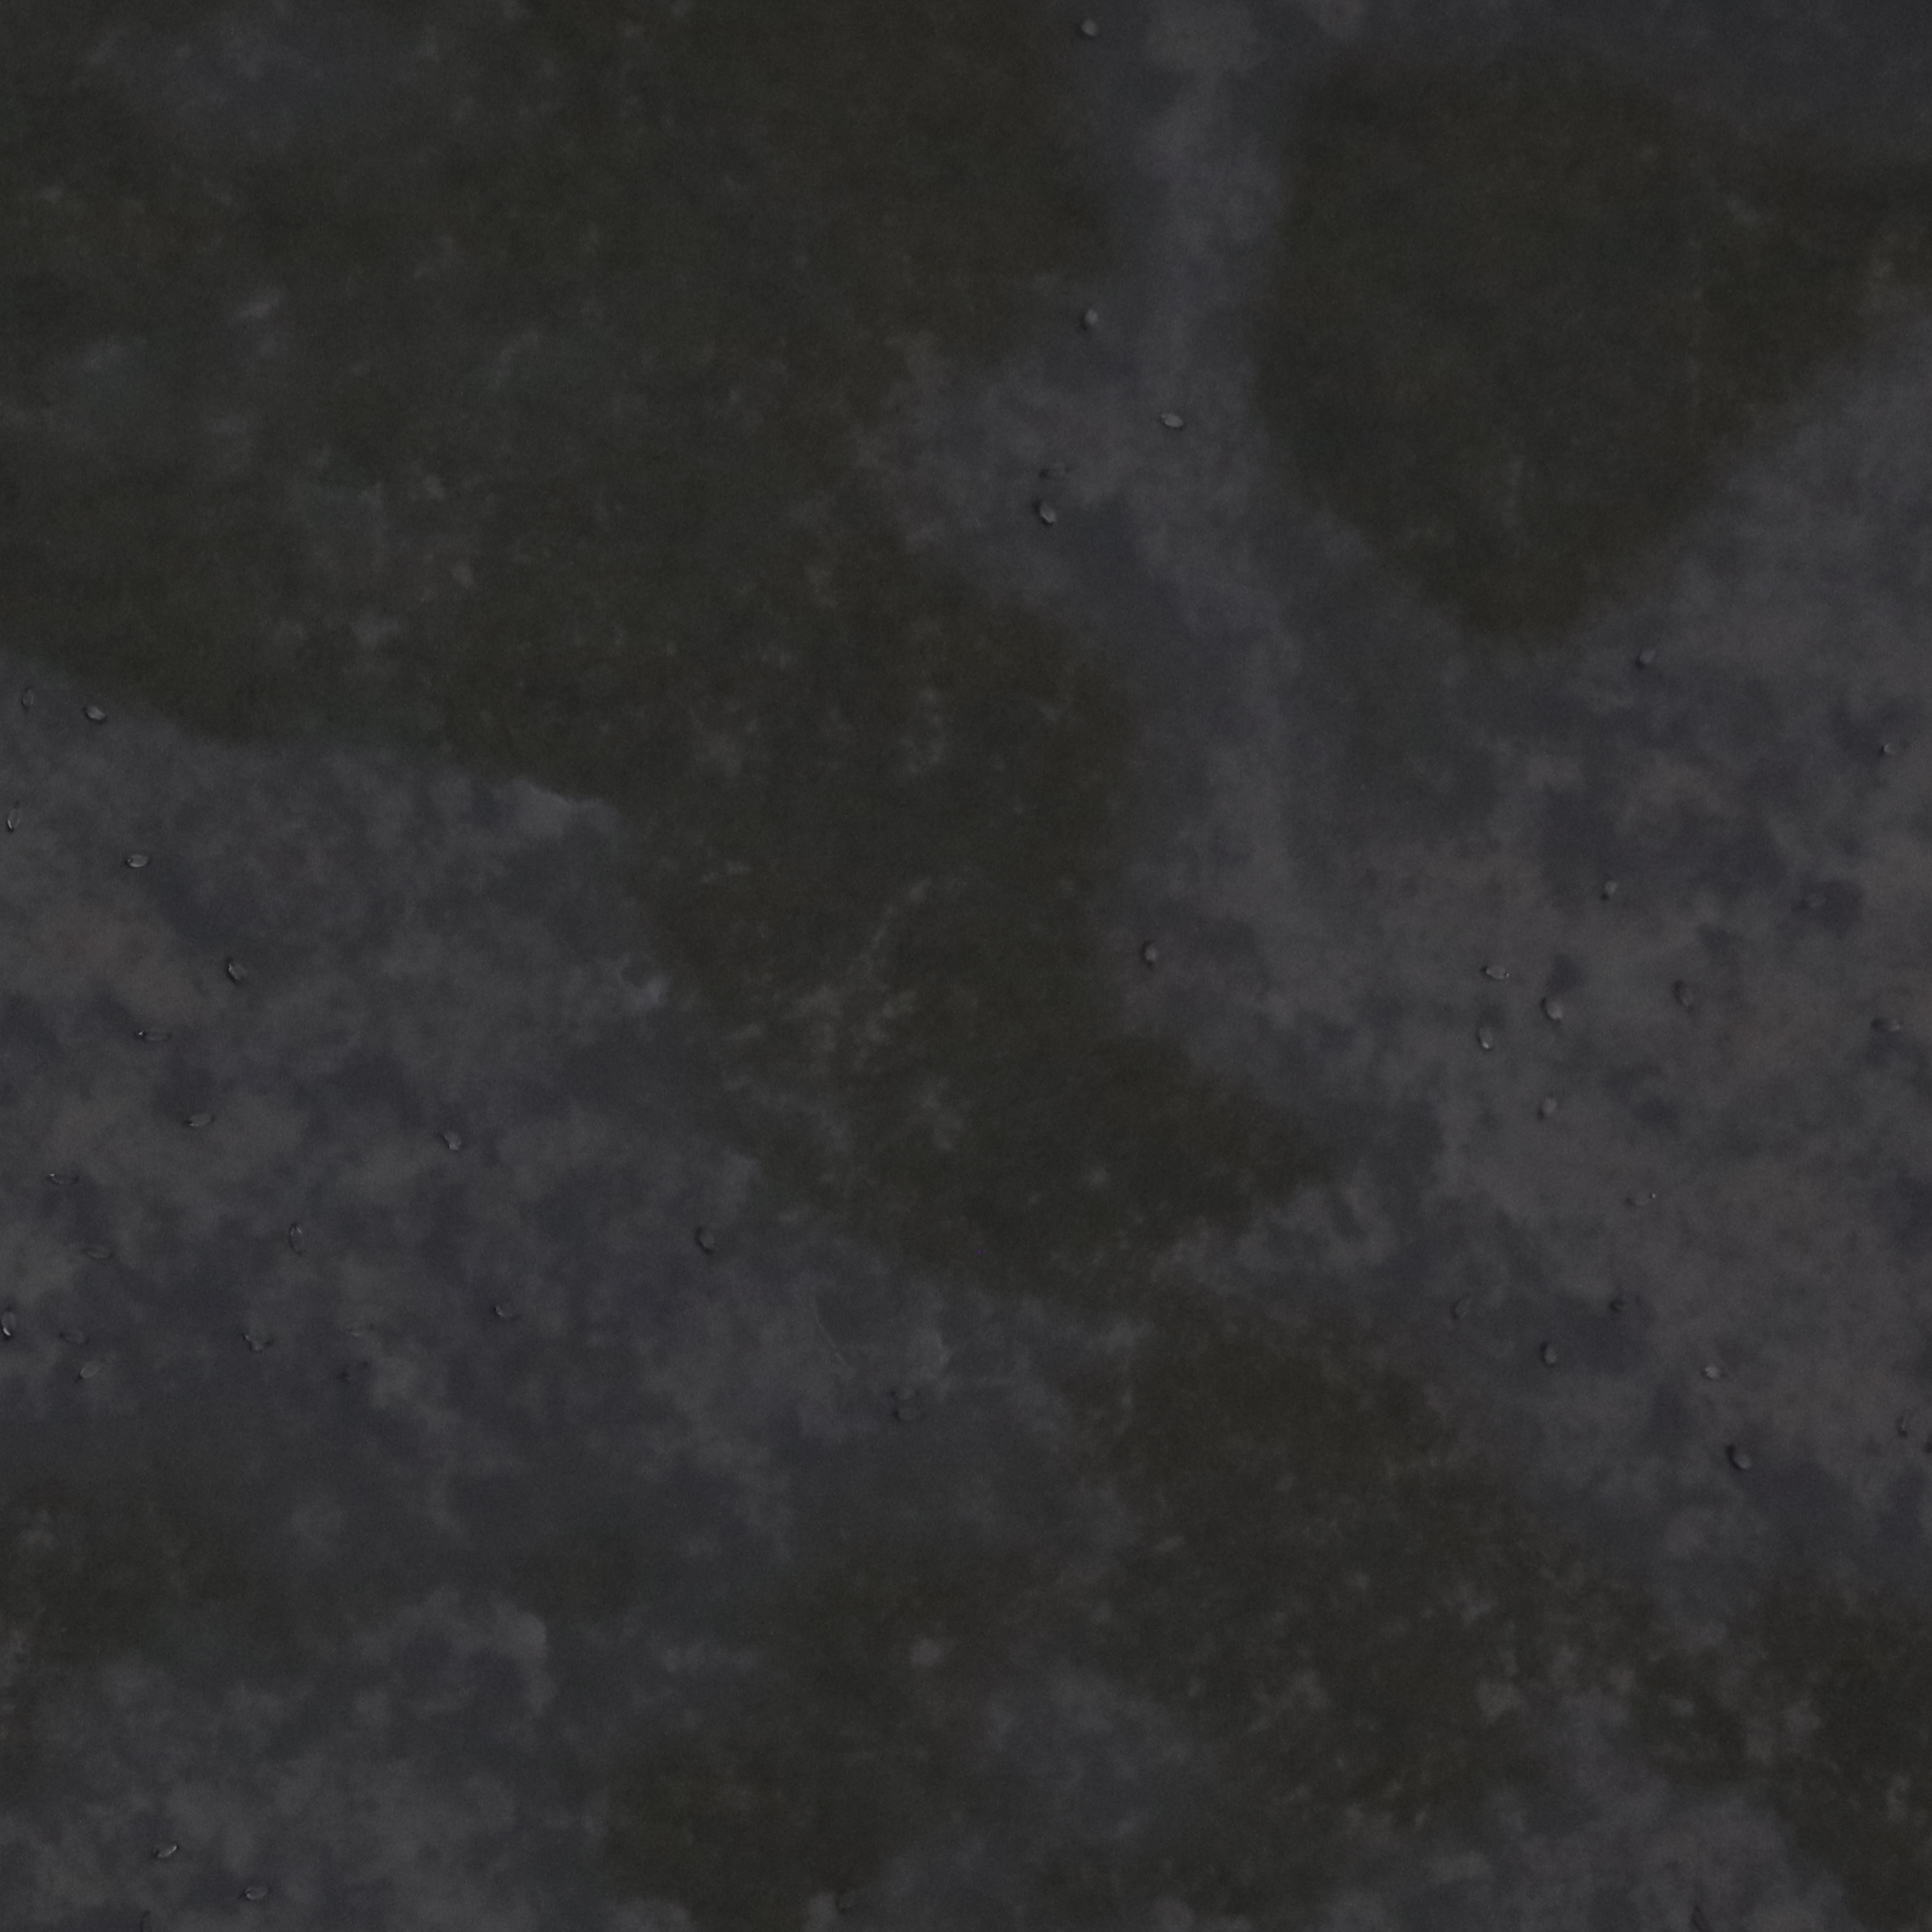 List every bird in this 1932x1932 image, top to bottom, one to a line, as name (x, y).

Canada goose (1094, 24)
Canada goose (1095, 320)
Canada goose (1178, 427)
Canada goose (1049, 472)
Canada goose (1049, 514)
Canada goose (1647, 656)
Canada goose (24, 700)
Canada goose (104, 716)
Canada goose (1891, 743)
Canada goose (14, 813)
Canada goose (138, 860)
Canada goose (1613, 881)
Canada goose (1815, 904)
Canada goose (1151, 952)
Canada goose (1498, 977)
Canada goose (230, 979)
Canada goose (1686, 1002)
Canada goose (1551, 1008)
Canada goose (1897, 1031)
Canada goose (159, 1034)
Canada goose (1490, 1035)
Canada goose (1544, 1103)
Canada goose (205, 1122)
Canada goose (452, 1140)
Canada goose (68, 1177)
Canada goose (1644, 1200)
Canada goose (295, 1240)
Canada goose (713, 1242)
Canada goose (97, 1245)
Canada goose (1621, 1297)
Canada goose (1468, 1302)
Canada goose (517, 1308)
Canada goose (10, 1323)
Canada goose (359, 1331)
Canada goose (75, 1336)
Canada goose (271, 1340)
Canada goose (1557, 1347)
Canada goose (1711, 1366)
Canada goose (359, 1371)
Canada goose (89, 1375)
Canada goose (908, 1383)
Canada goose (917, 1413)
Canada goose (1919, 1419)
Canada goose (1742, 1465)
Canada goose (173, 1853)
Canada goose (262, 1891)
Canada goose (838, 1904)
Canada goose (1698, 1919)
Canada goose (144, 1924)